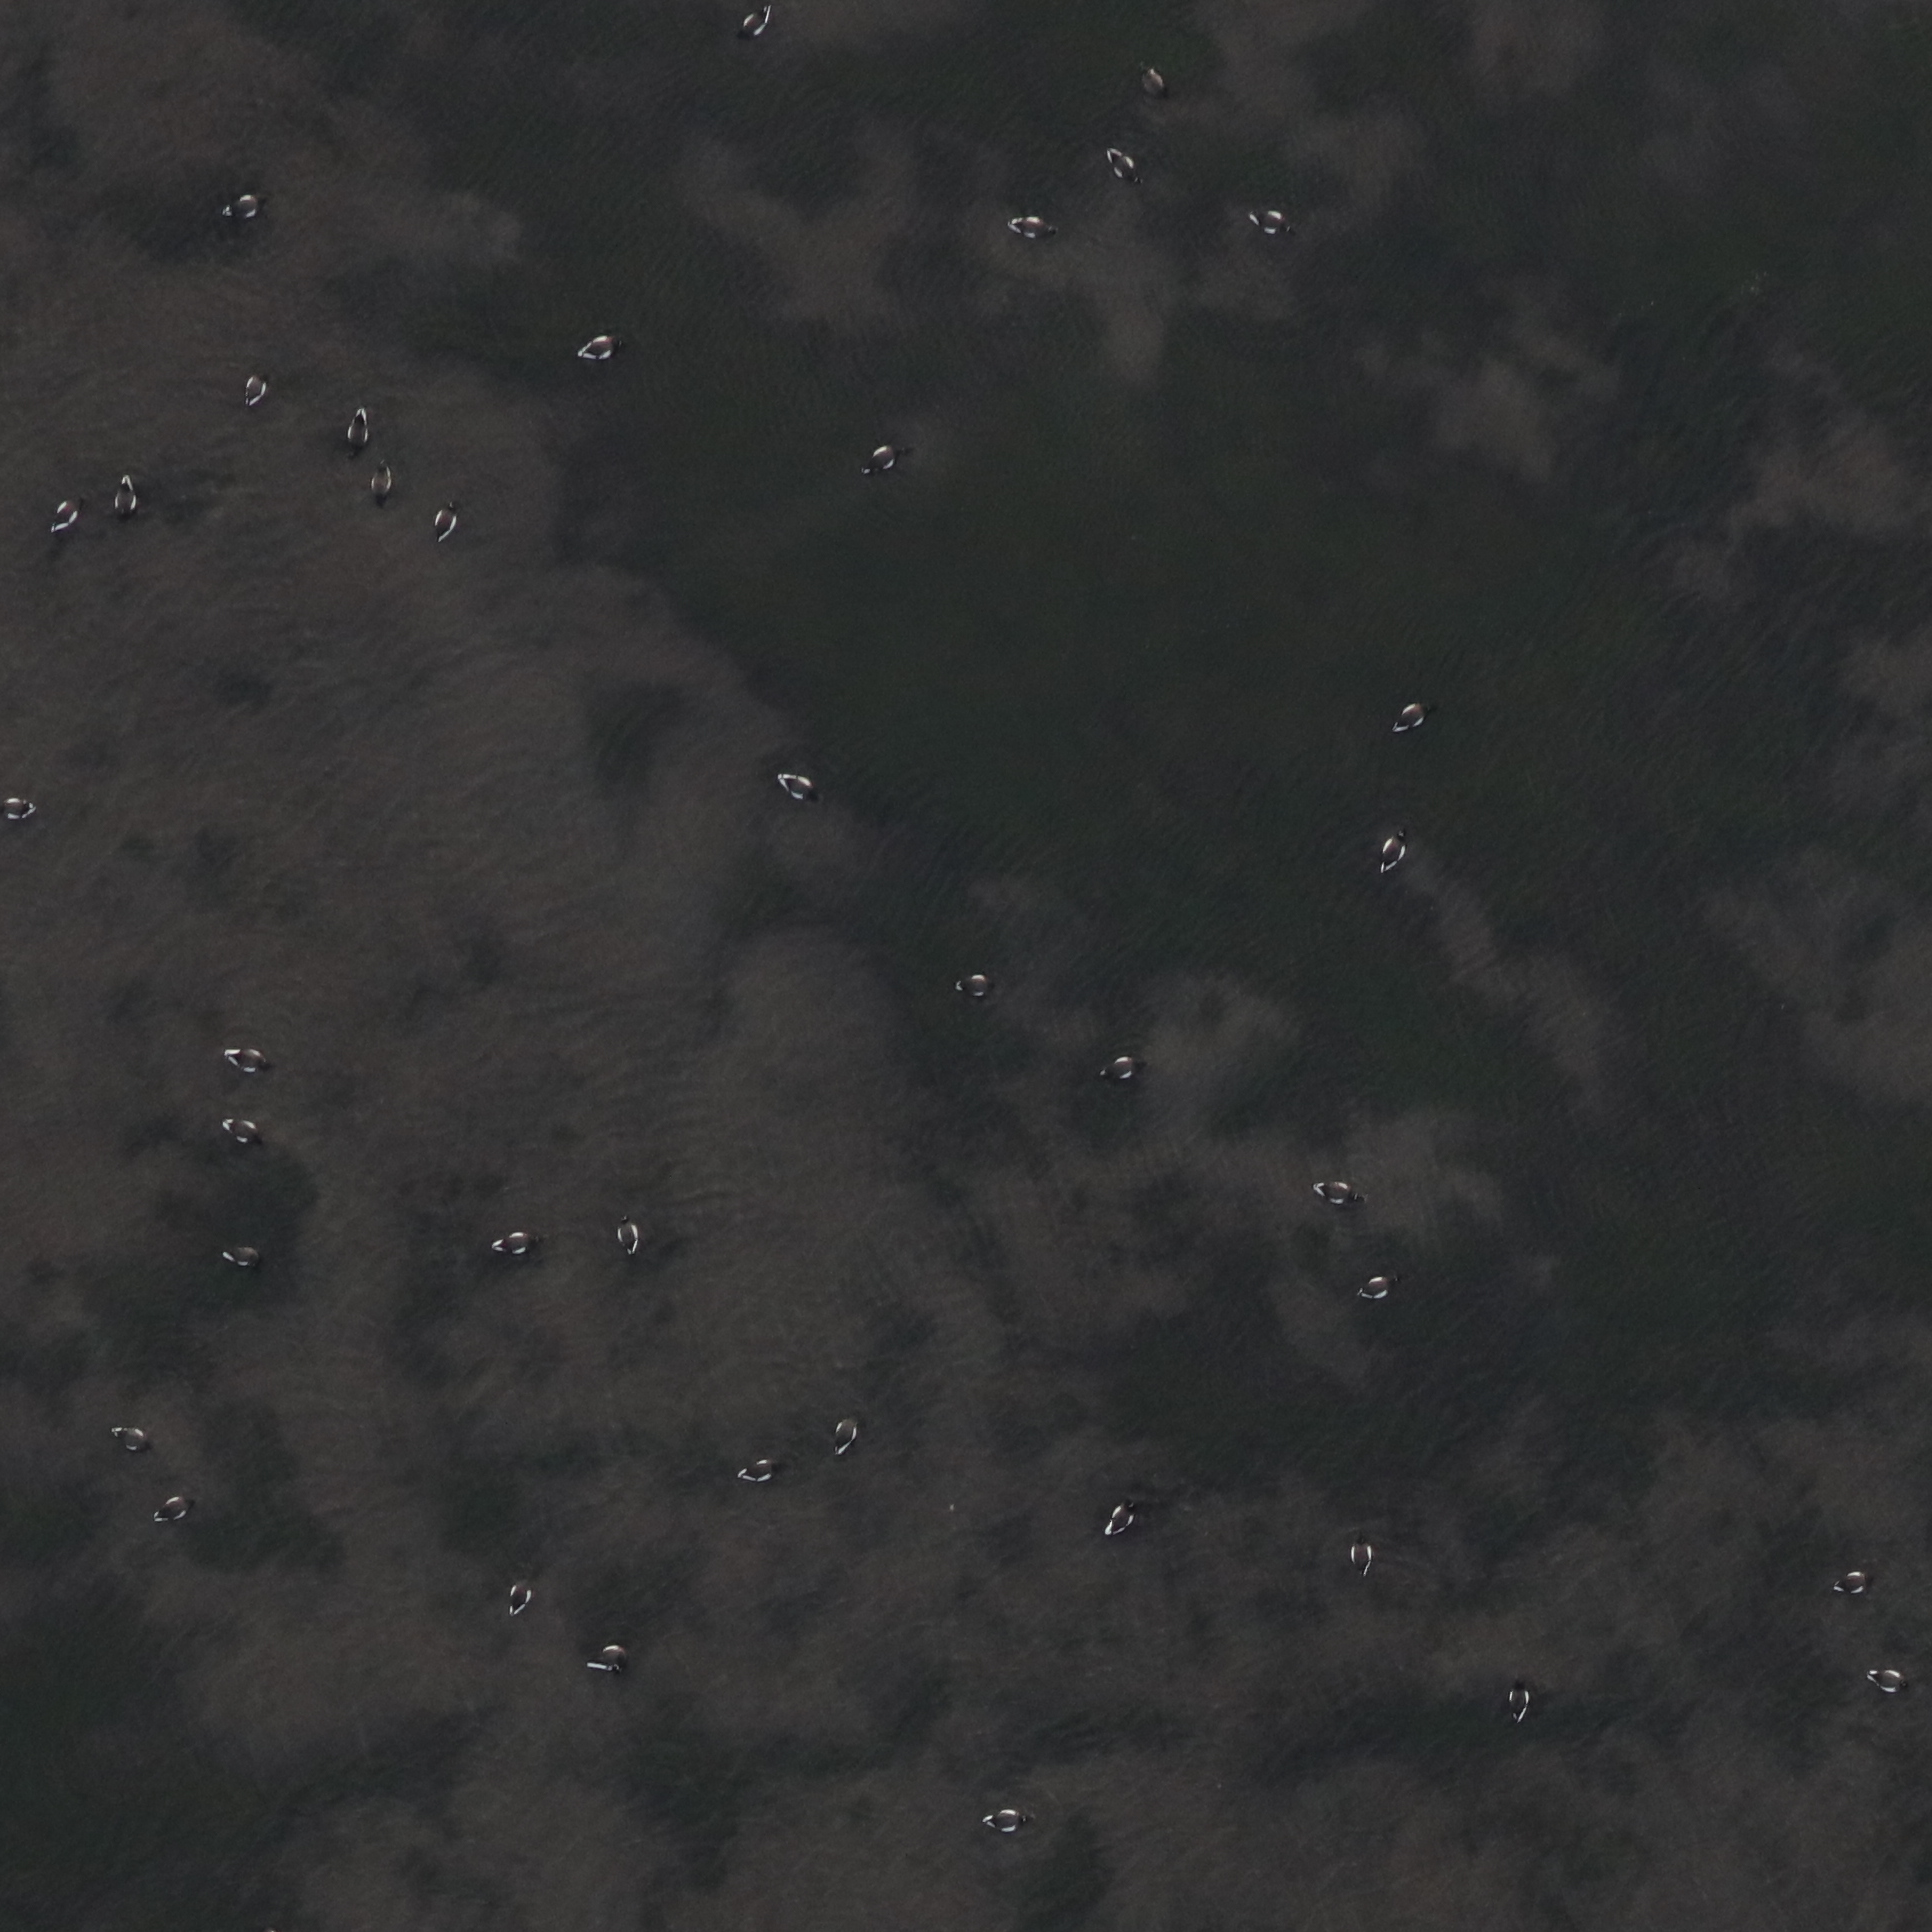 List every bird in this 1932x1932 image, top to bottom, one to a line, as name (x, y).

brant (751, 19)
brant (1152, 82)
brant (1121, 167)
brant (244, 207)
brant (1269, 222)
brant (1031, 227)
brant (600, 348)
brant (254, 390)
brant (357, 431)
brant (883, 457)
brant (381, 483)
brant (125, 499)
brant (67, 515)
brant (446, 523)
brant (1410, 718)
brant (798, 788)
brant (15, 810)
brant (1393, 851)
brant (976, 986)
brant (247, 1062)
brant (1122, 1067)
brant (242, 1131)
brant (1336, 1192)
brant (627, 1236)
brant (515, 1244)
brant (242, 1258)
brant (1375, 1289)
brant (845, 1435)
brant (132, 1439)
brant (758, 1471)
brant (173, 1511)
brant (1121, 1520)
brant (1363, 1556)
brant (1853, 1584)
brant (518, 1596)
brant (611, 1659)
brant (1887, 1681)
brant (1519, 1701)
brant (1006, 1821)